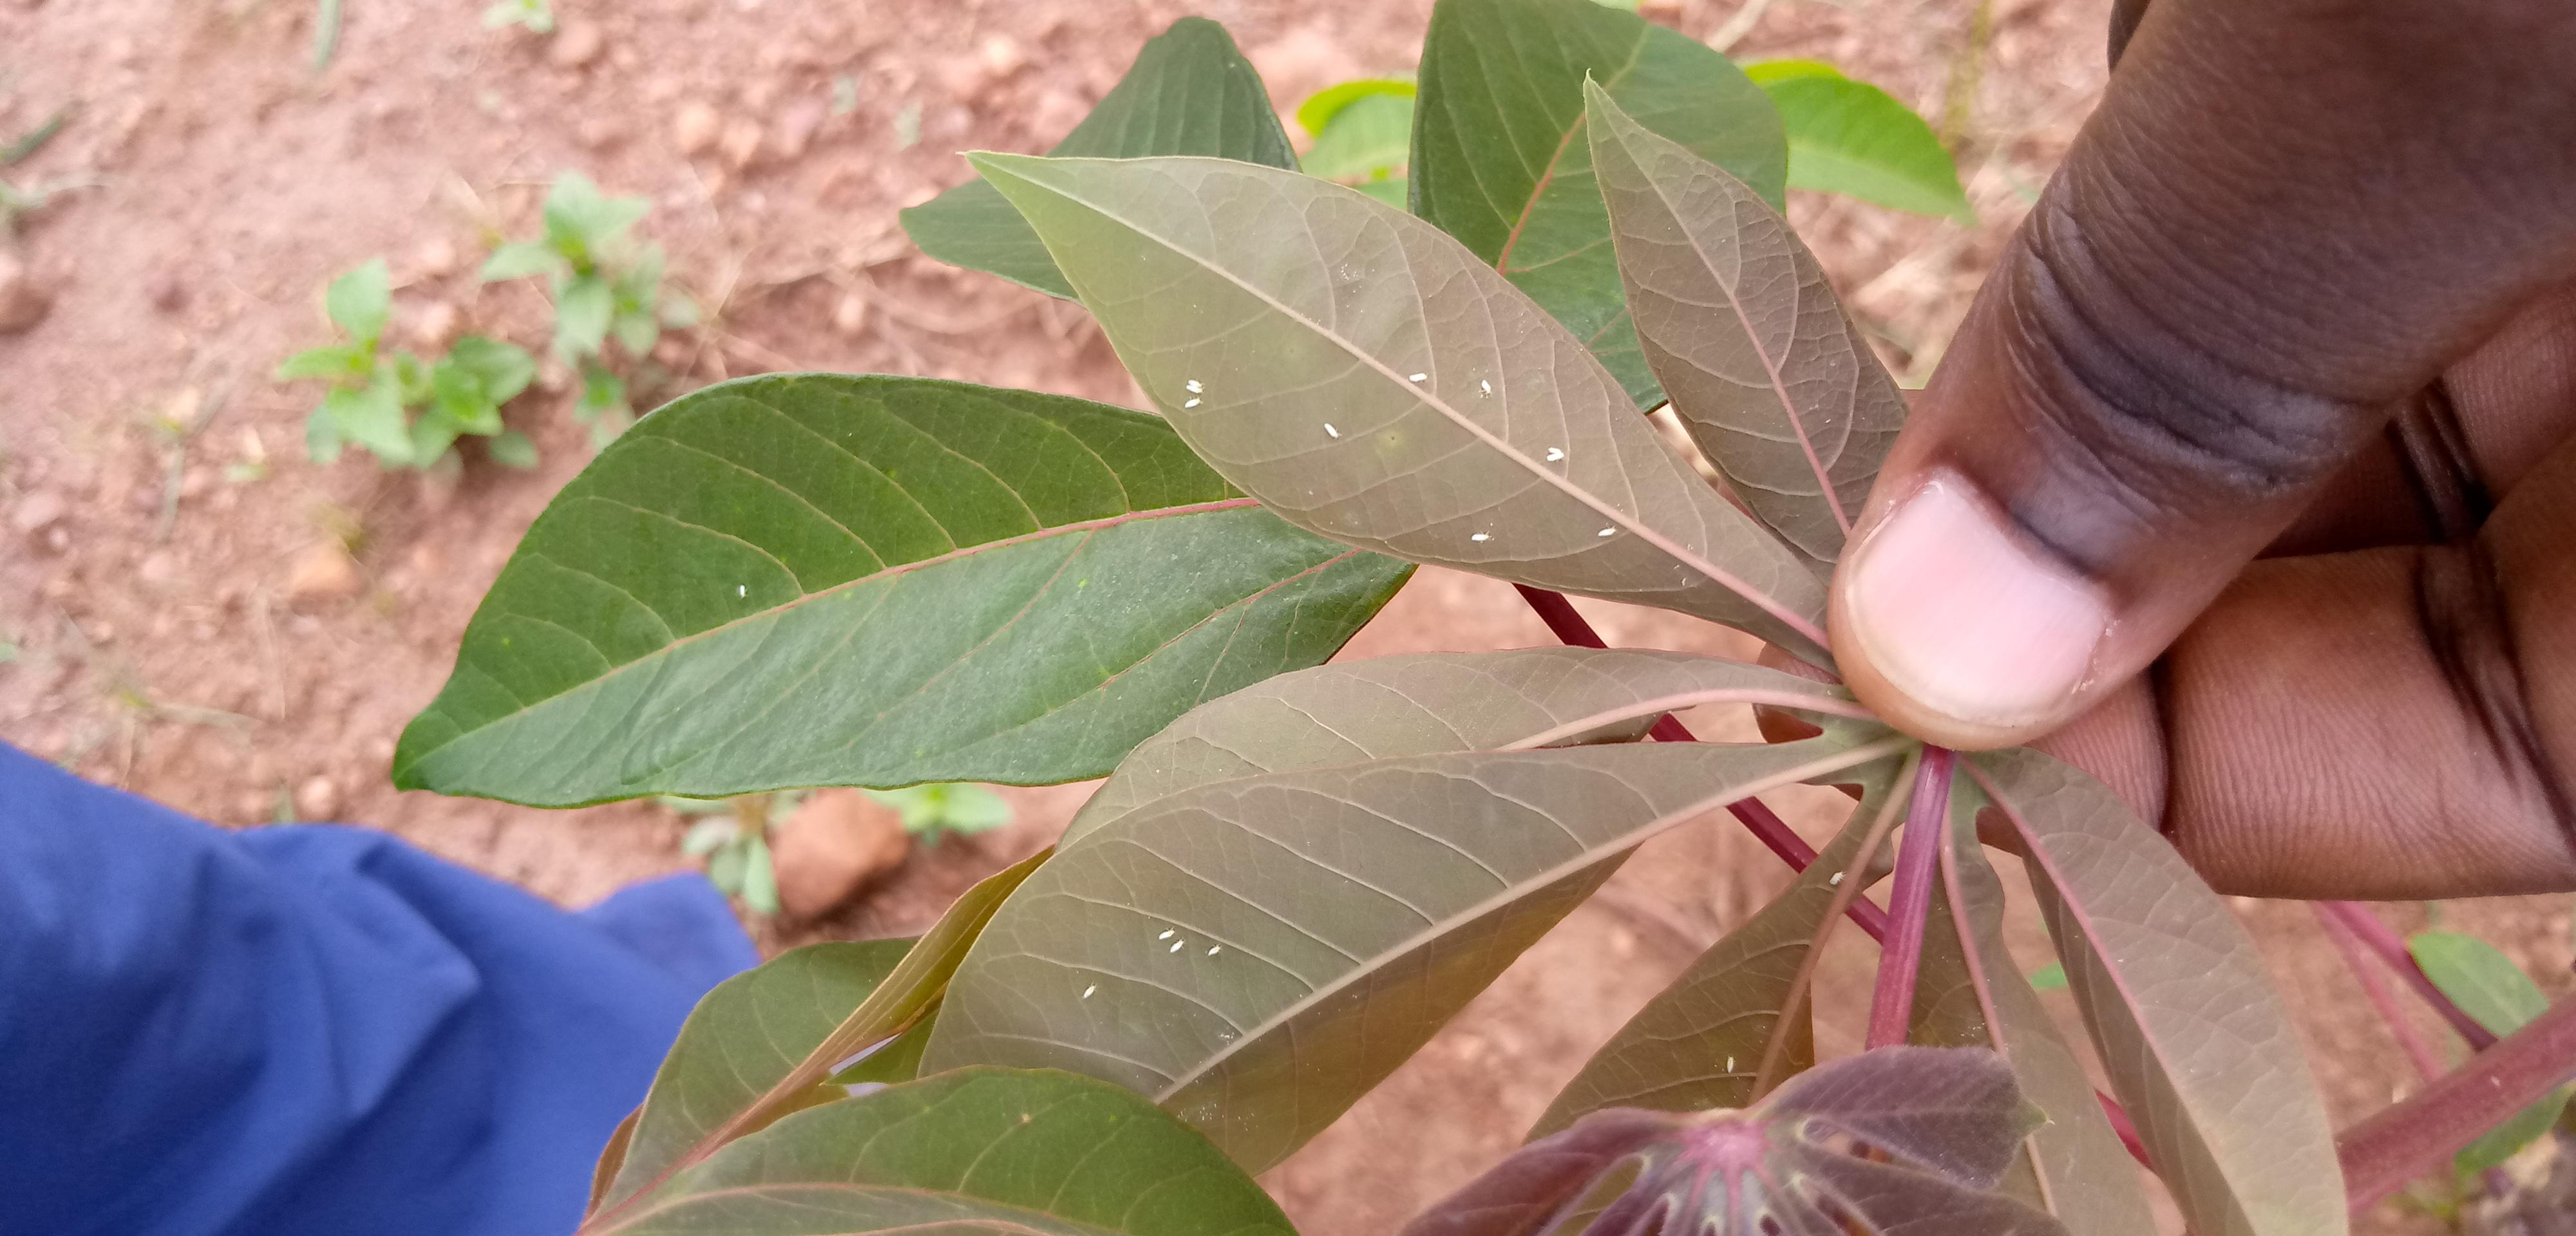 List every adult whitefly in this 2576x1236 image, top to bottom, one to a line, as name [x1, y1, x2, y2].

whitefly [1406, 370, 1430, 385]
whitefly [1478, 376, 1495, 397]
whitefly [1186, 379, 1204, 390]
whitefly [1185, 385, 1204, 396]
whitefly [1184, 395, 1204, 411]
whitefly [1322, 420, 1341, 440]
whitefly [1545, 446, 1563, 454]
whitefly [1545, 453, 1566, 464]
whitefly [1595, 521, 1618, 540]
whitefly [1468, 530, 1493, 545]
whitefly [737, 583, 750, 602]
whitefly [1826, 868, 1846, 888]
whitefly [1157, 926, 1177, 942]
whitefly [1168, 937, 1188, 955]
whitefly [1205, 942, 1224, 959]
whitefly [1081, 982, 1097, 1000]
whitefly [1725, 1053, 1738, 1075]